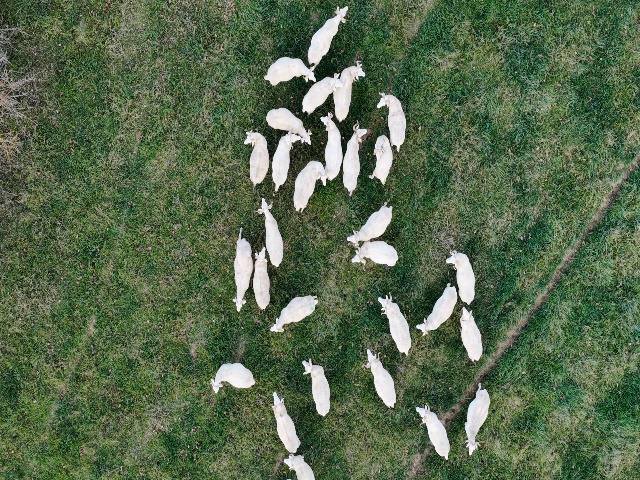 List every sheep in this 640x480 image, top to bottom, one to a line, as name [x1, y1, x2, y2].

sheep [307, 6, 348, 70]
sheep [264, 56, 316, 86]
sheep [333, 60, 366, 123]
sheep [302, 73, 344, 115]
sheep [377, 91, 406, 153]
sheep [266, 108, 312, 145]
sheep [320, 112, 343, 181]
sheep [343, 120, 367, 196]
sheep [272, 126, 301, 192]
sheep [244, 130, 270, 187]
sheep [369, 135, 393, 185]
sheep [293, 161, 331, 213]
sheep [255, 197, 283, 267]
sheep [347, 202, 393, 248]
sheep [232, 227, 253, 312]
sheep [351, 241, 399, 271]
sheep [253, 247, 270, 310]
sheep [446, 250, 475, 305]
sheep [416, 283, 458, 337]
sheep [378, 292, 411, 356]
sheep [270, 295, 319, 333]
sheep [460, 307, 483, 361]
sheep [362, 349, 396, 408]
sheep [302, 358, 330, 417]
sheep [209, 363, 255, 394]
sheep [464, 382, 490, 456]
sheep [272, 391, 301, 453]
sheep [416, 403, 450, 460]
sheep [283, 453, 315, 480]